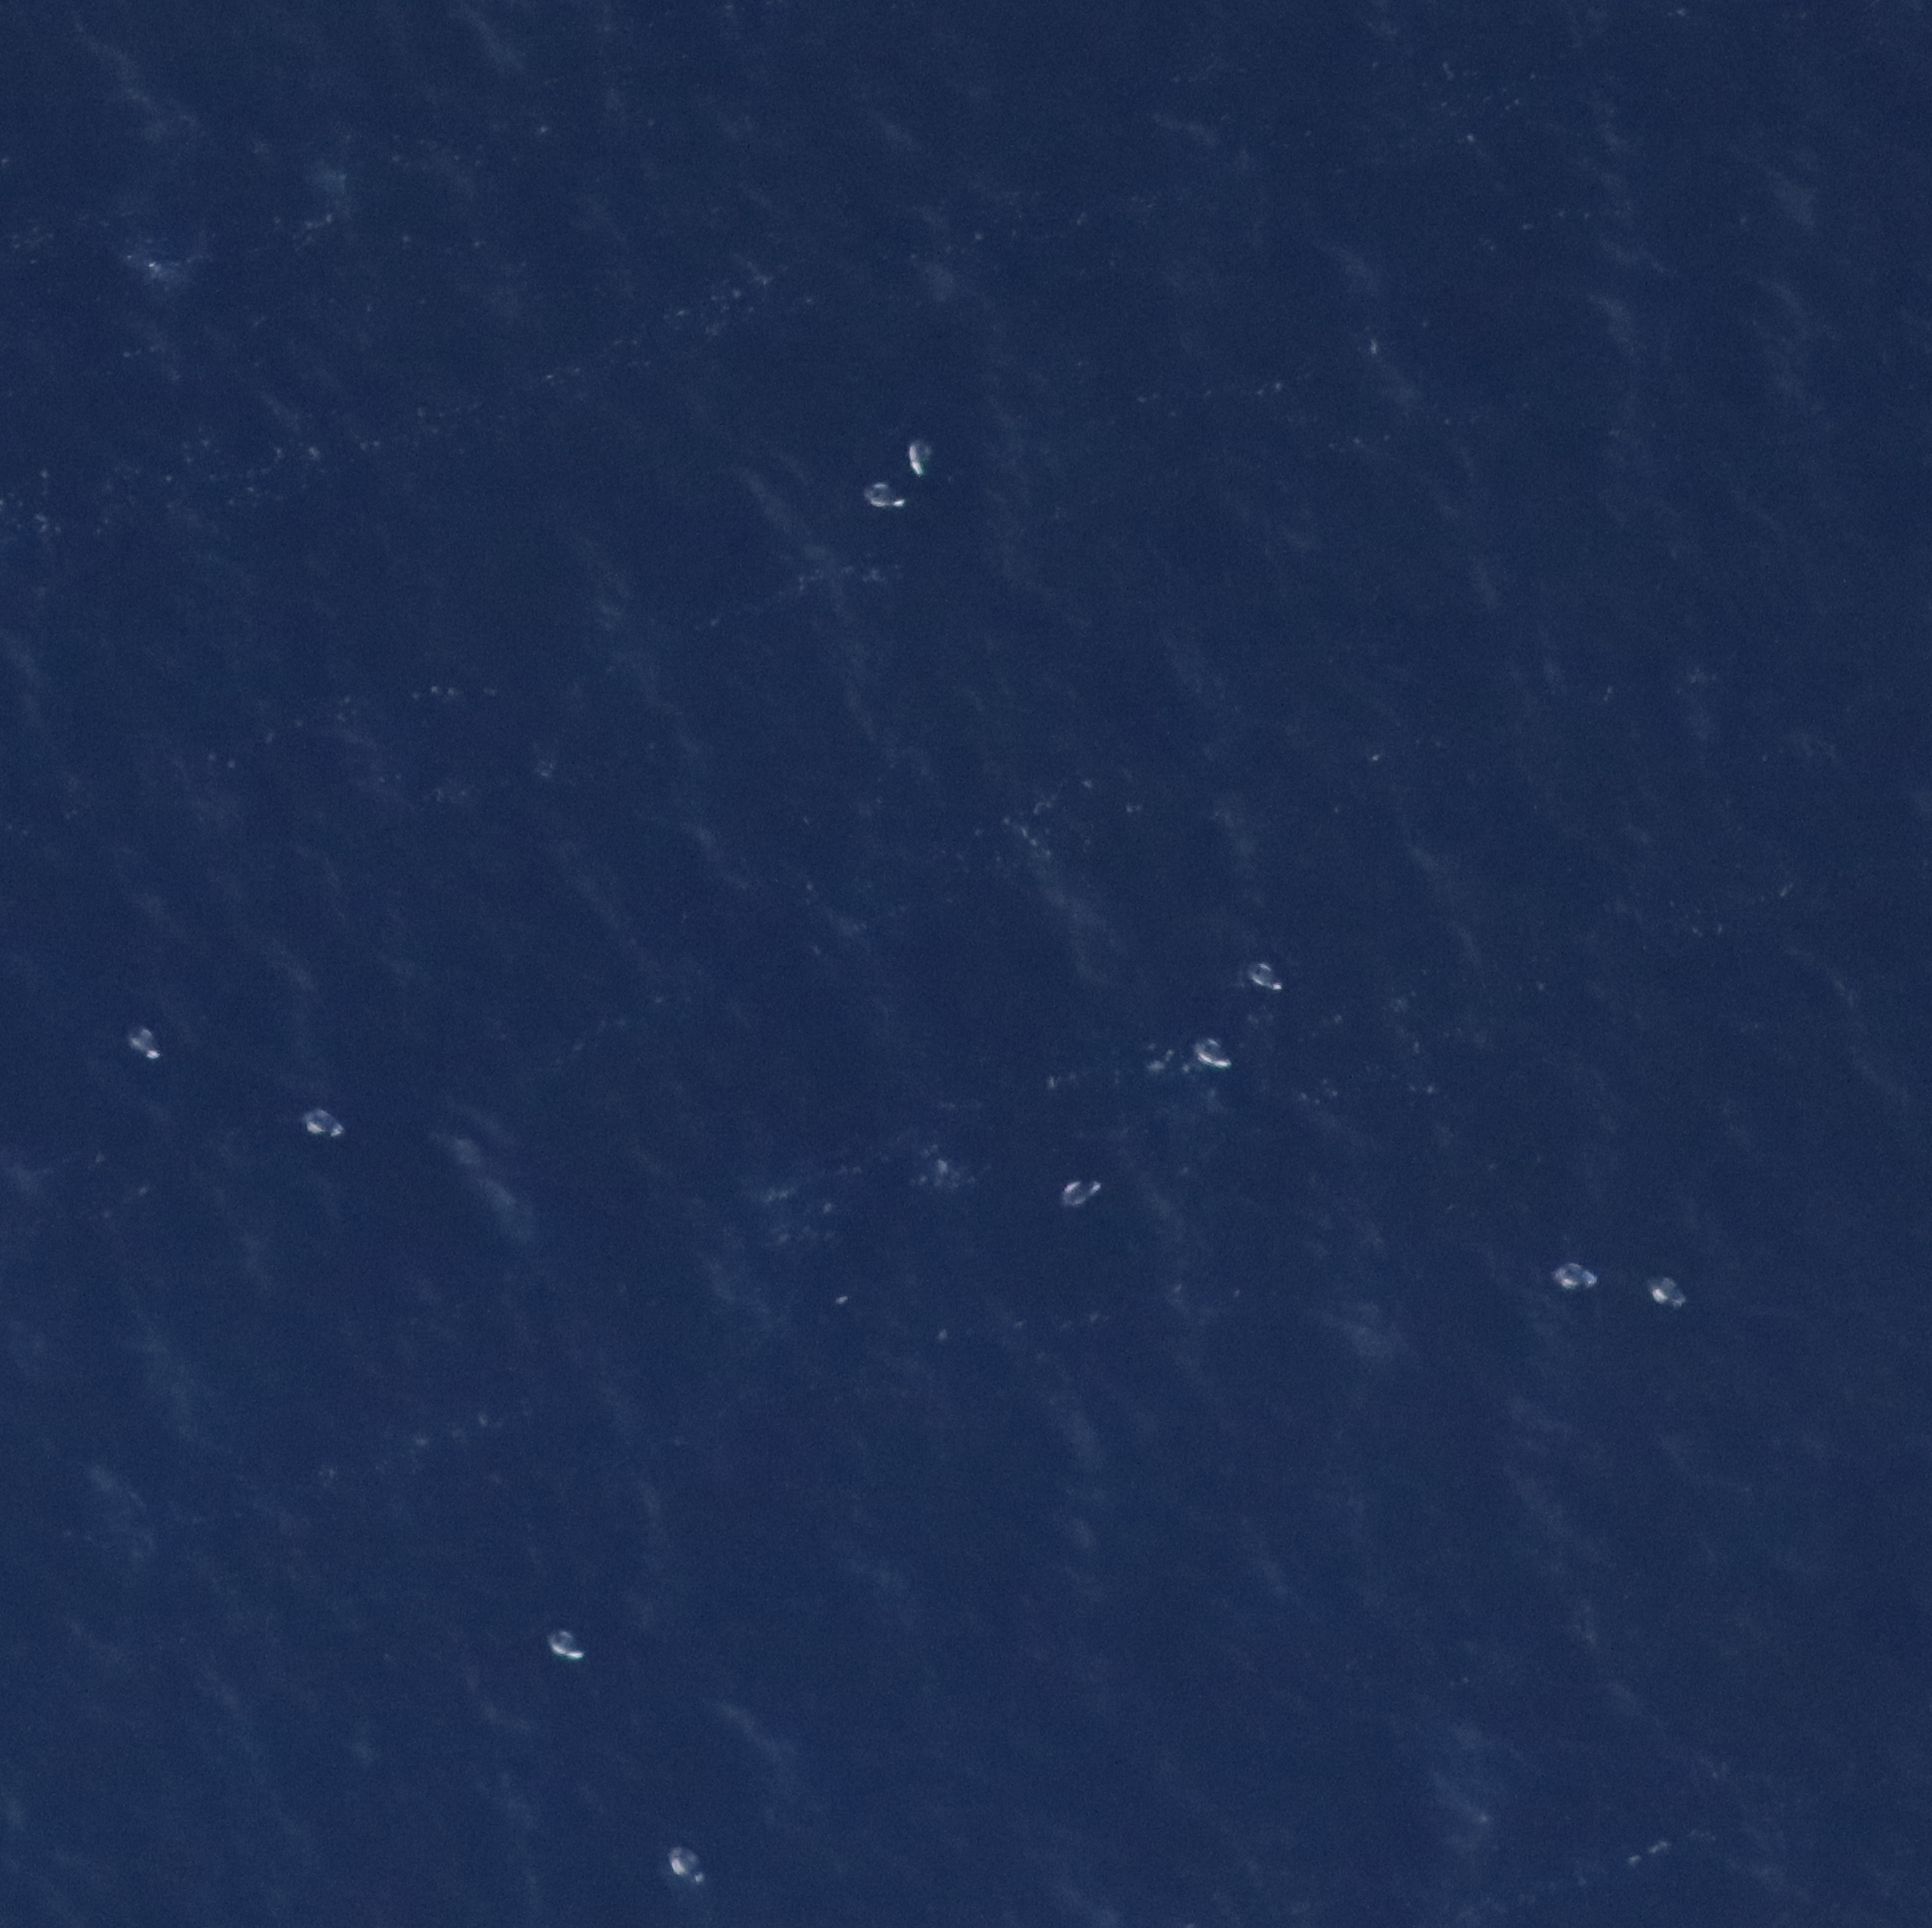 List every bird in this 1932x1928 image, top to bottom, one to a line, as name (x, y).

brant (920, 457)
brant (881, 494)
brant (1261, 977)
brant (140, 1040)
brant (1216, 1054)
brant (324, 1124)
brant (1073, 1192)
brant (1574, 1276)
brant (1664, 1291)
brant (565, 1645)
brant (688, 1864)